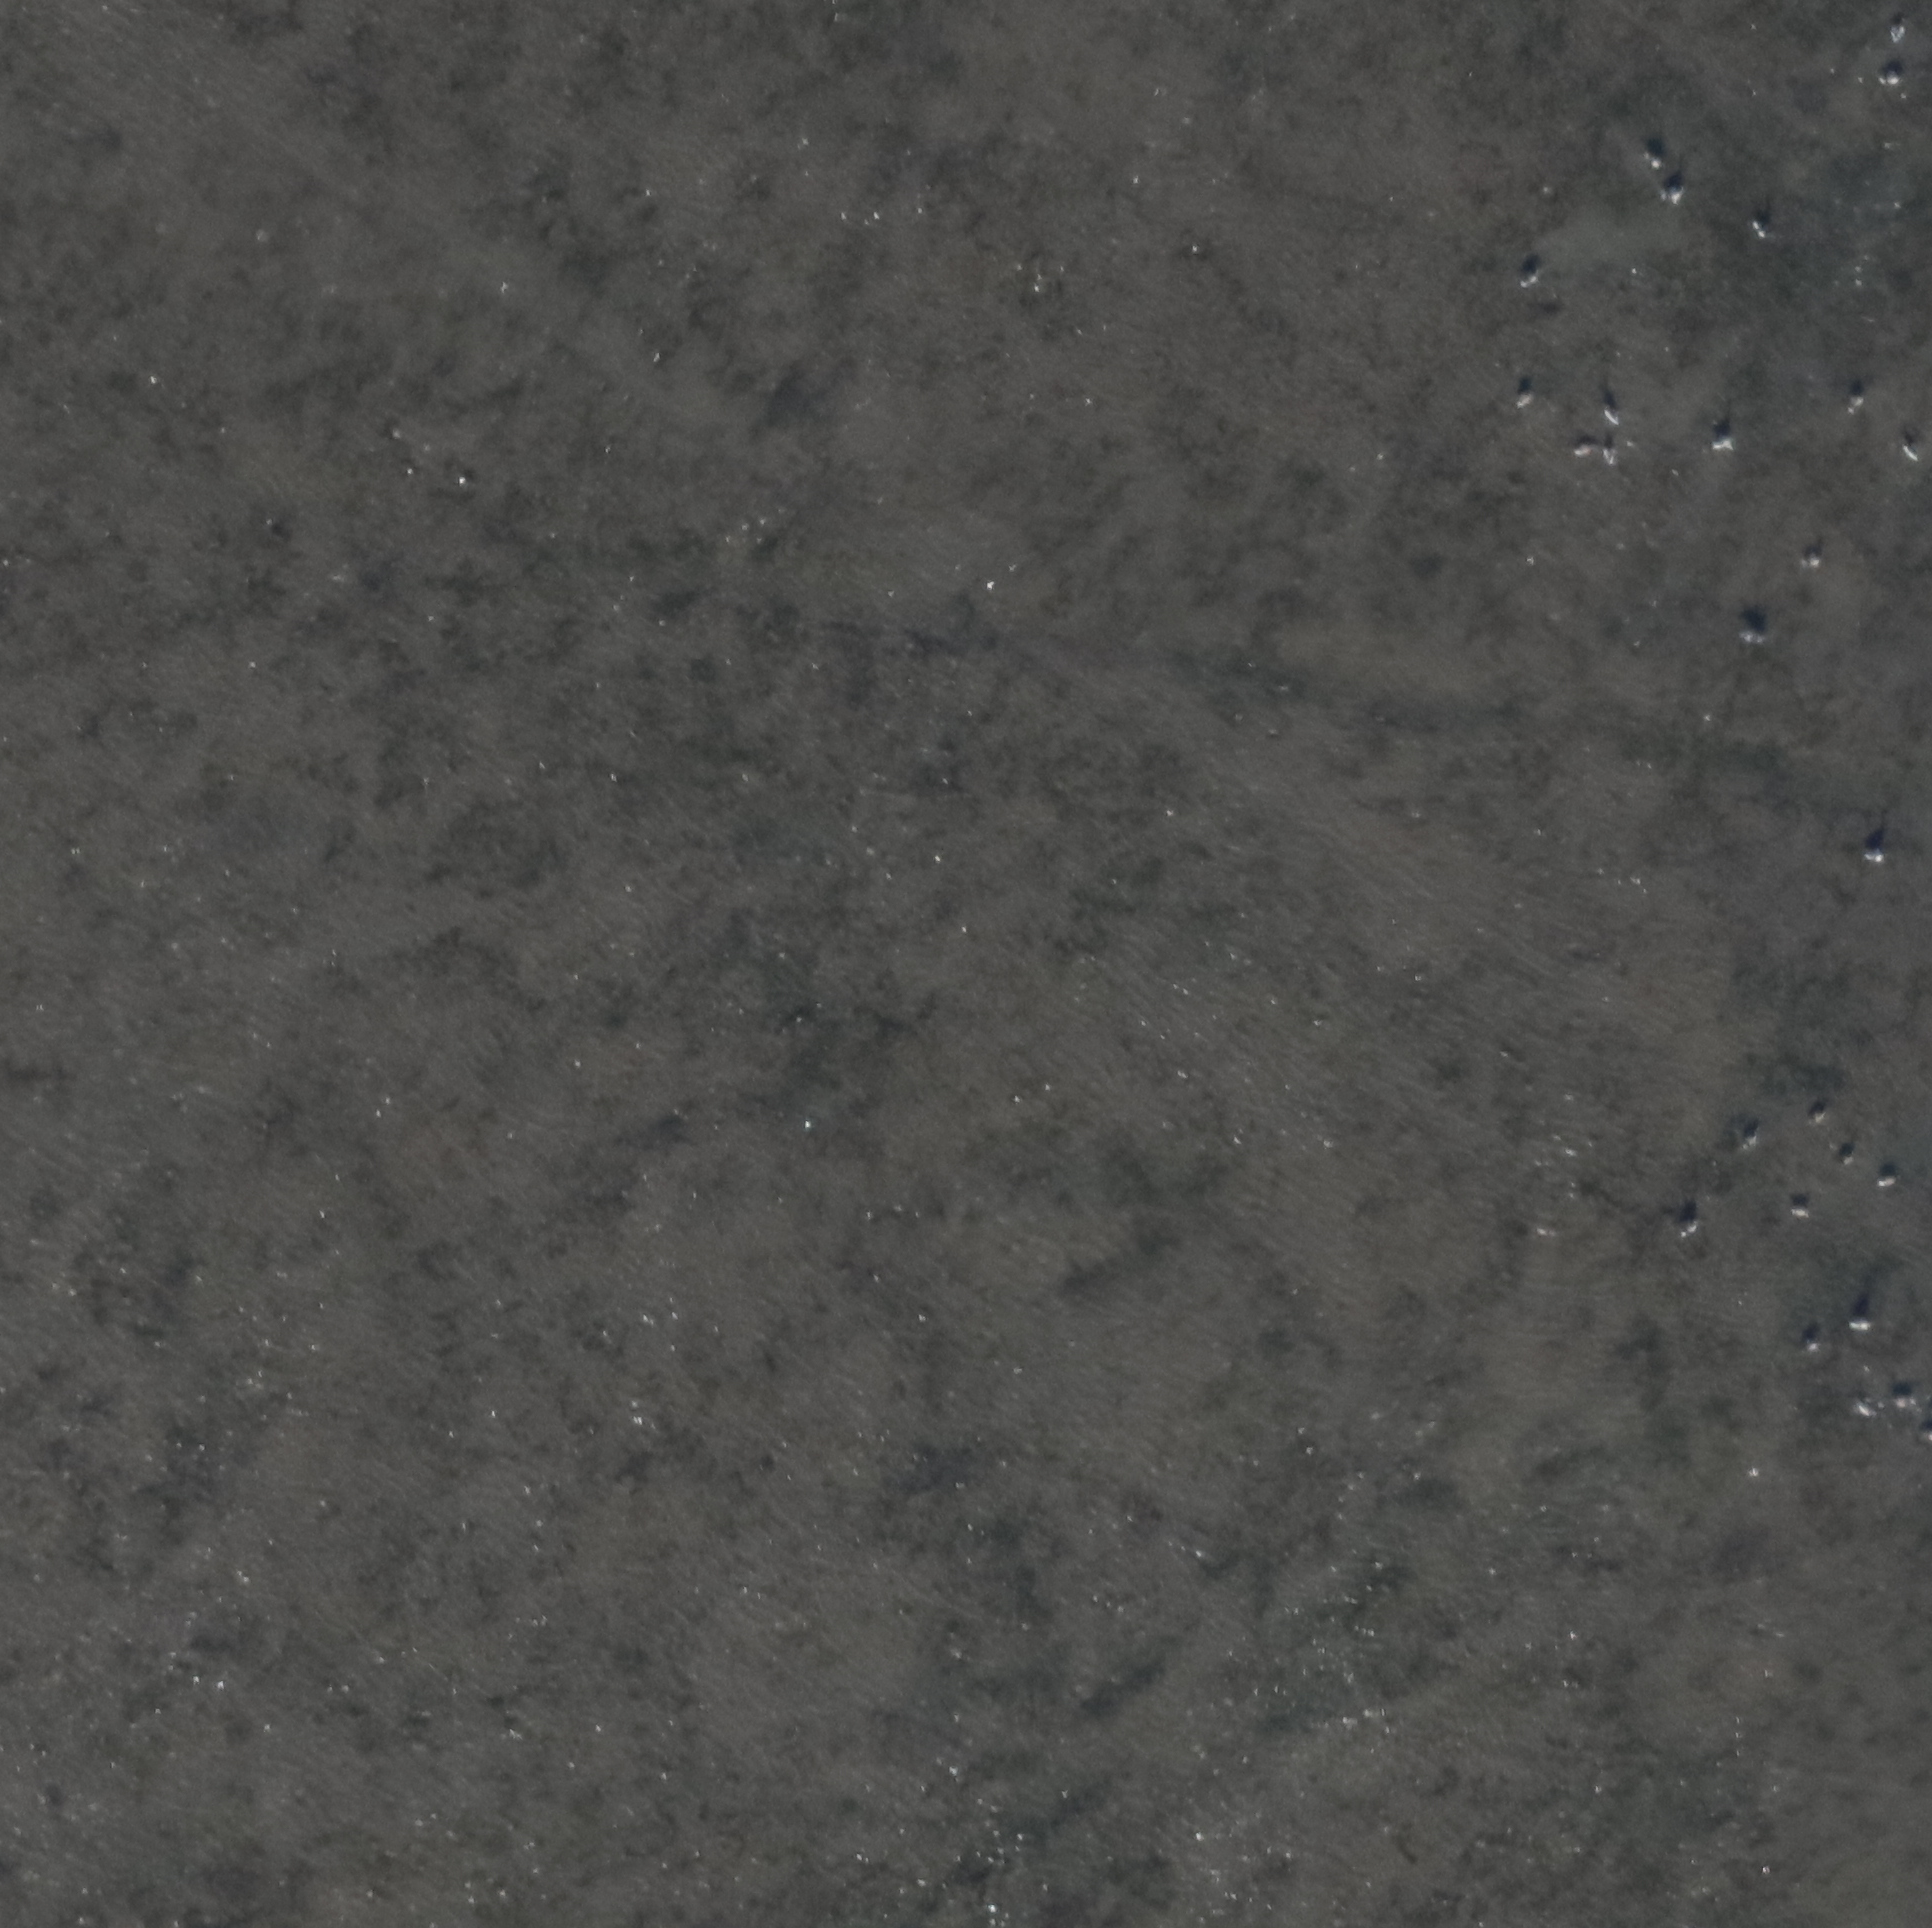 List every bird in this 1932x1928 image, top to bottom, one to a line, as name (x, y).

brant (1898, 30)
brant (1892, 77)
brant (1657, 160)
brant (1671, 194)
brant (1761, 227)
brant (1532, 276)
brant (1524, 398)
brant (1855, 400)
brant (1606, 419)
brant (1726, 442)
brant (1606, 447)
brant (1584, 450)
brant (1611, 456)
brant (1913, 460)
brant (1813, 564)
brant (1751, 637)
brant (1874, 855)
brant (1819, 1115)
brant (1750, 1132)
brant (1850, 1154)
brant (1888, 1184)
brant (1797, 1210)
brant (1689, 1230)
brant (1862, 1323)
brant (1813, 1339)
brant (1910, 1394)
brant (1870, 1405)
brant (1930, 1408)